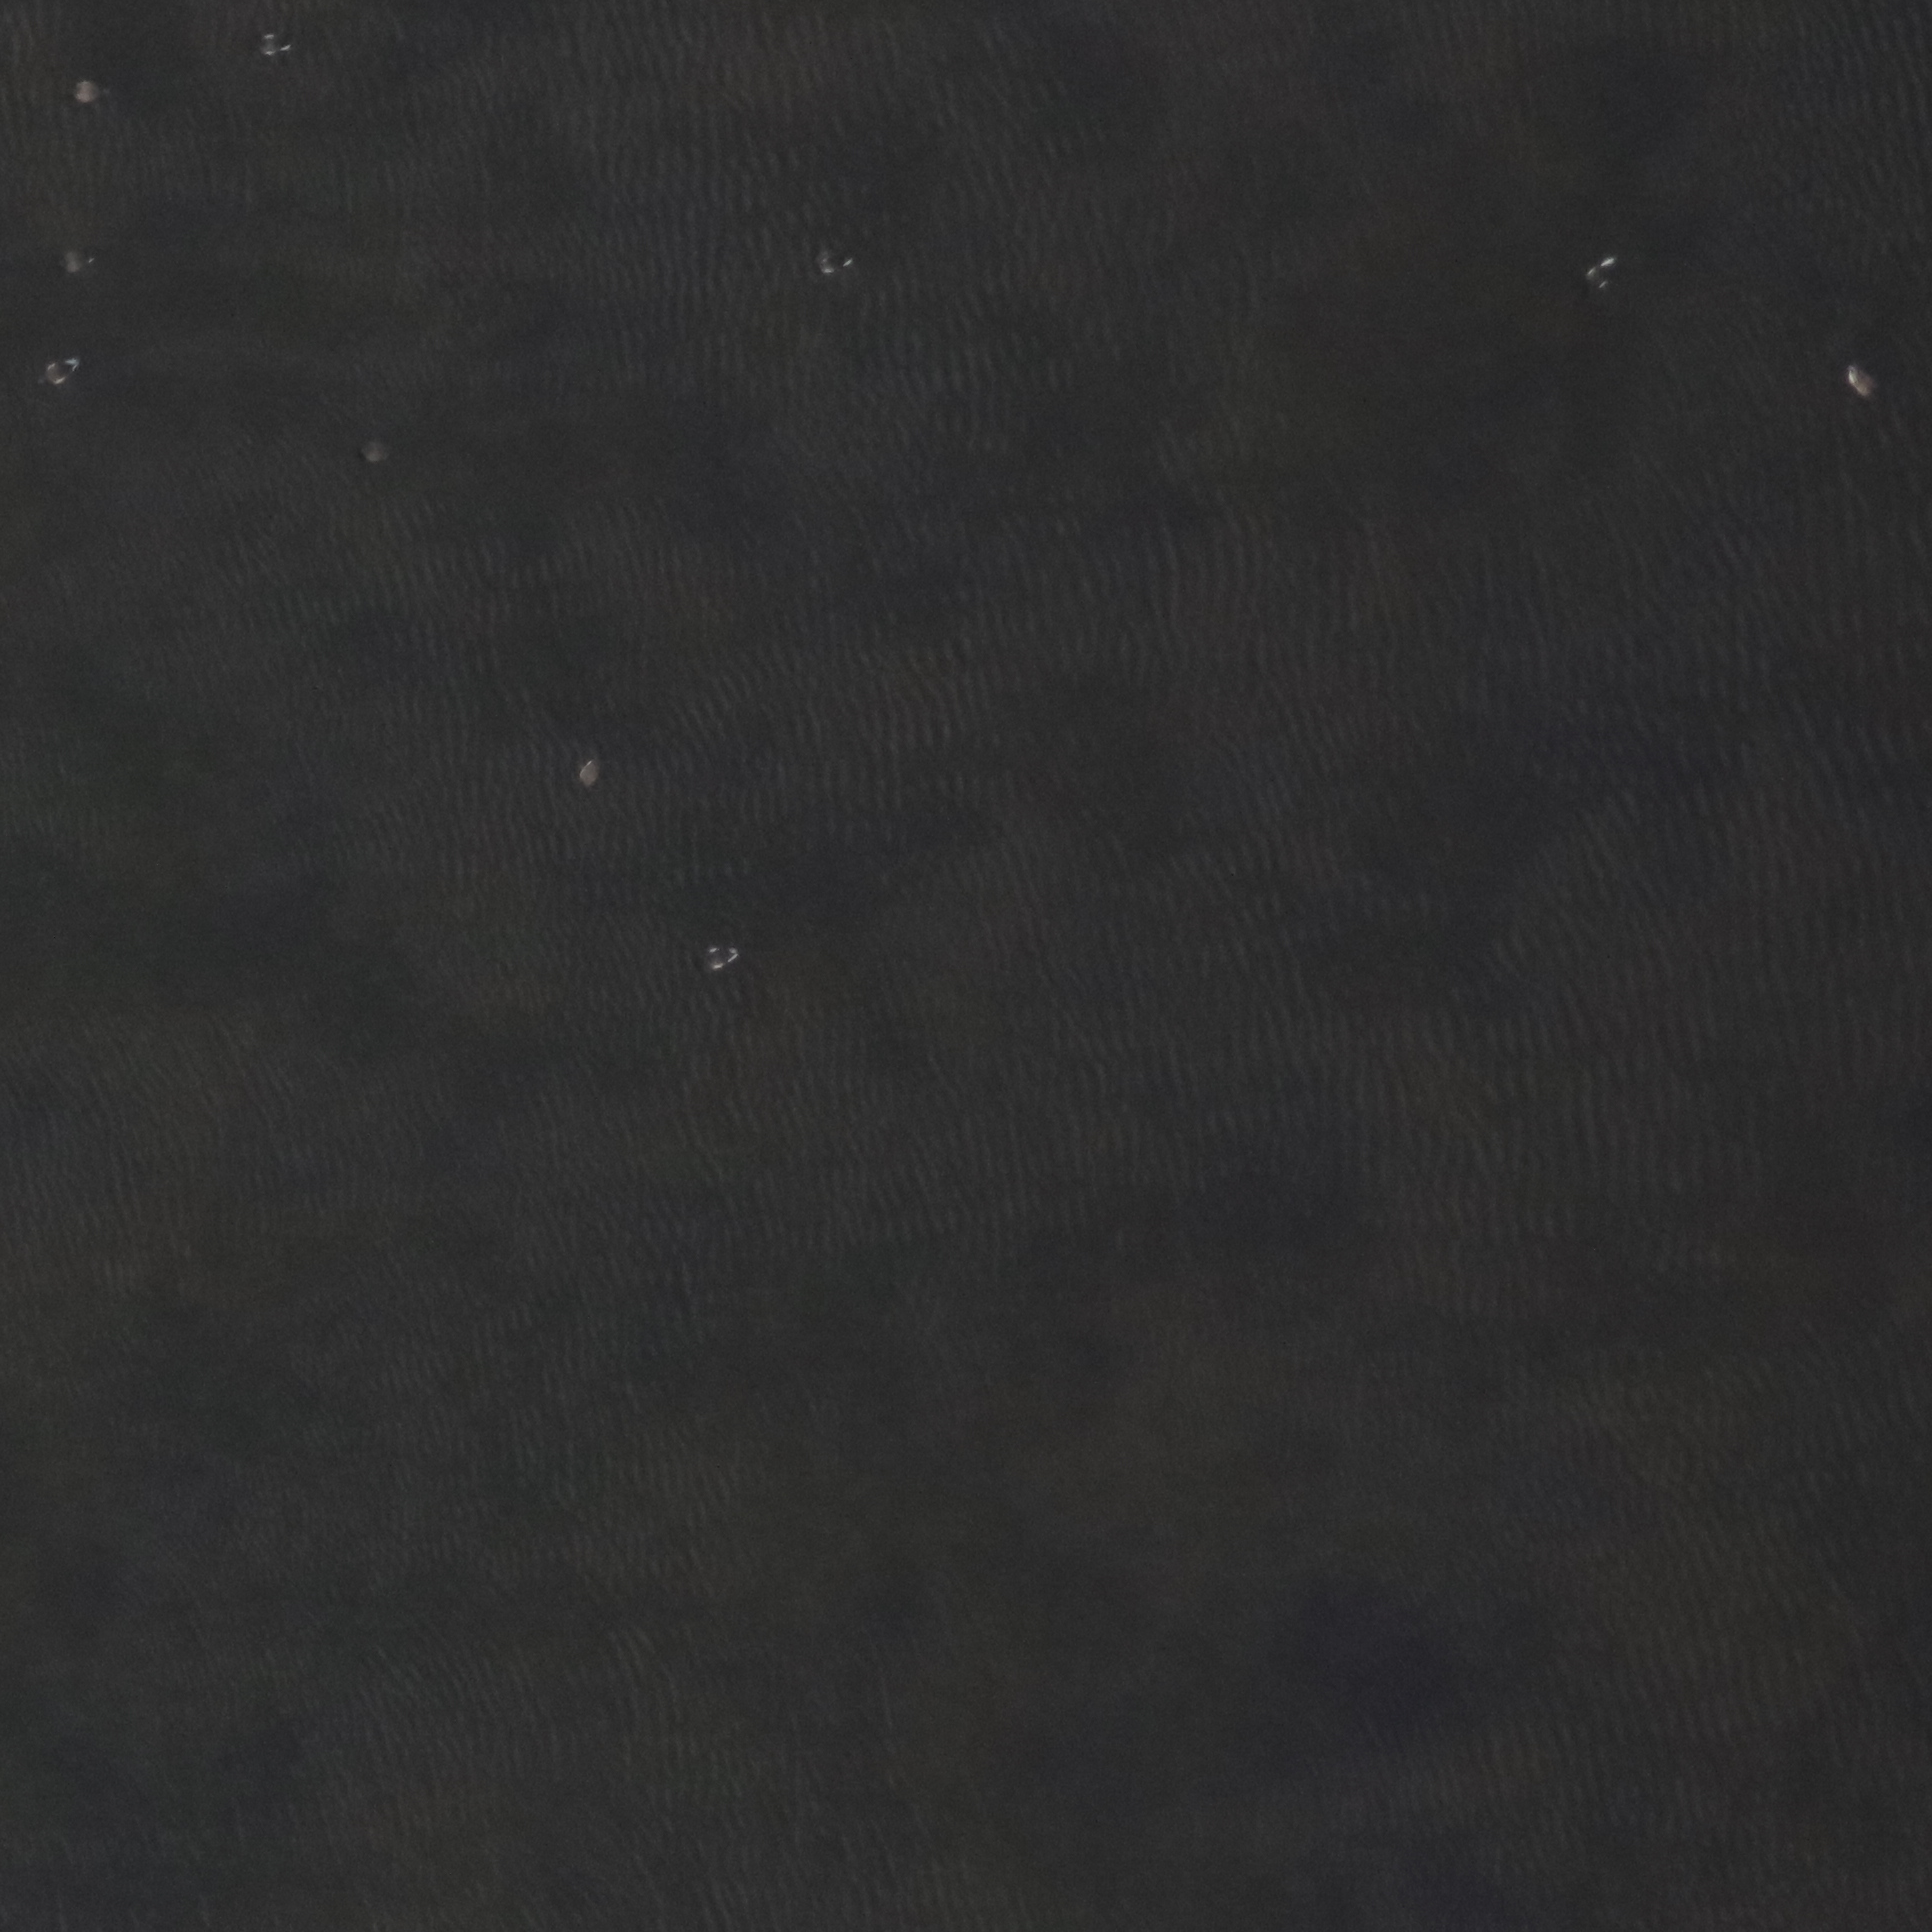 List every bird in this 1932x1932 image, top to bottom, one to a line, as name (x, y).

brant (274, 45)
brant (83, 90)
brant (76, 261)
brant (831, 264)
brant (1604, 273)
brant (57, 372)
brant (1861, 385)
other bird (375, 454)
other bird (591, 773)
brant (719, 958)